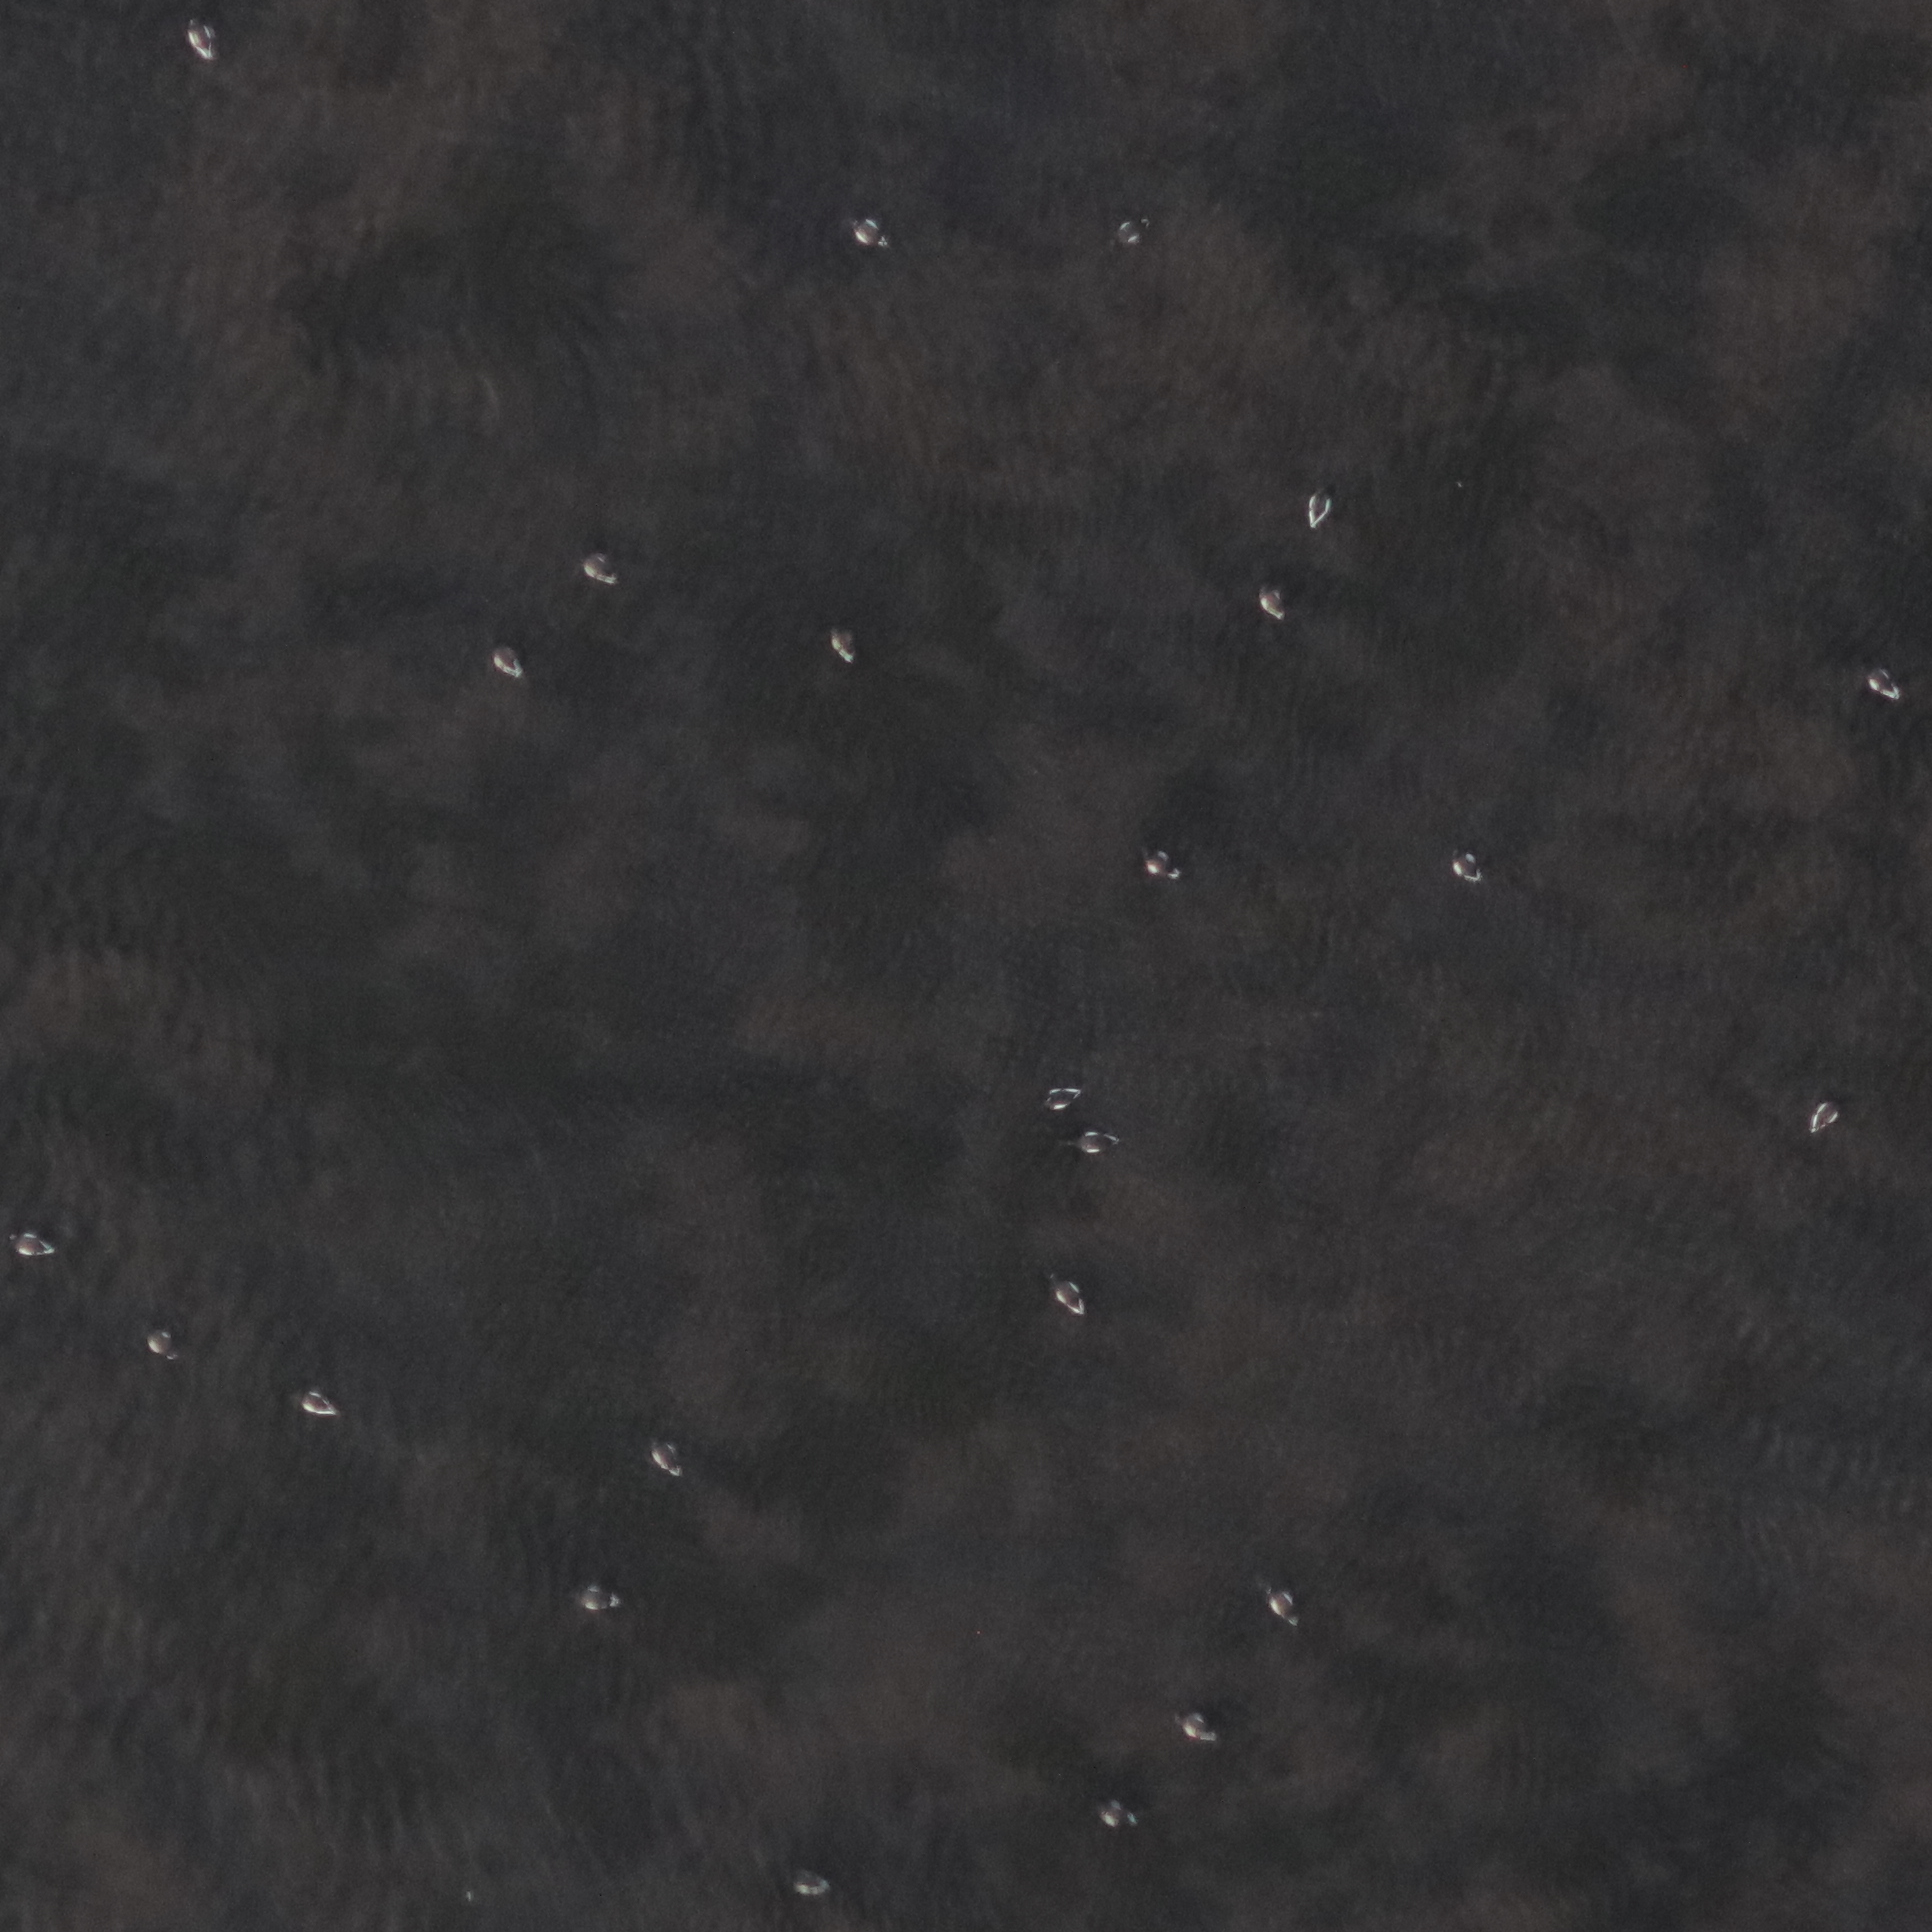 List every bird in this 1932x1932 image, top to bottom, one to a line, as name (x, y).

brant (200, 37)
brant (1130, 230)
brant (868, 231)
brant (1319, 505)
brant (599, 567)
brant (1272, 600)
brant (844, 647)
brant (507, 657)
brant (1883, 680)
brant (1160, 864)
brant (1467, 865)
brant (1062, 1098)
brant (1824, 1116)
brant (1092, 1143)
brant (32, 1244)
brant (1067, 1295)
brant (163, 1343)
brant (317, 1406)
brant (665, 1457)
brant (597, 1599)
brant (1281, 1606)
brant (1196, 1728)
brant (1115, 1816)
brant (808, 1883)